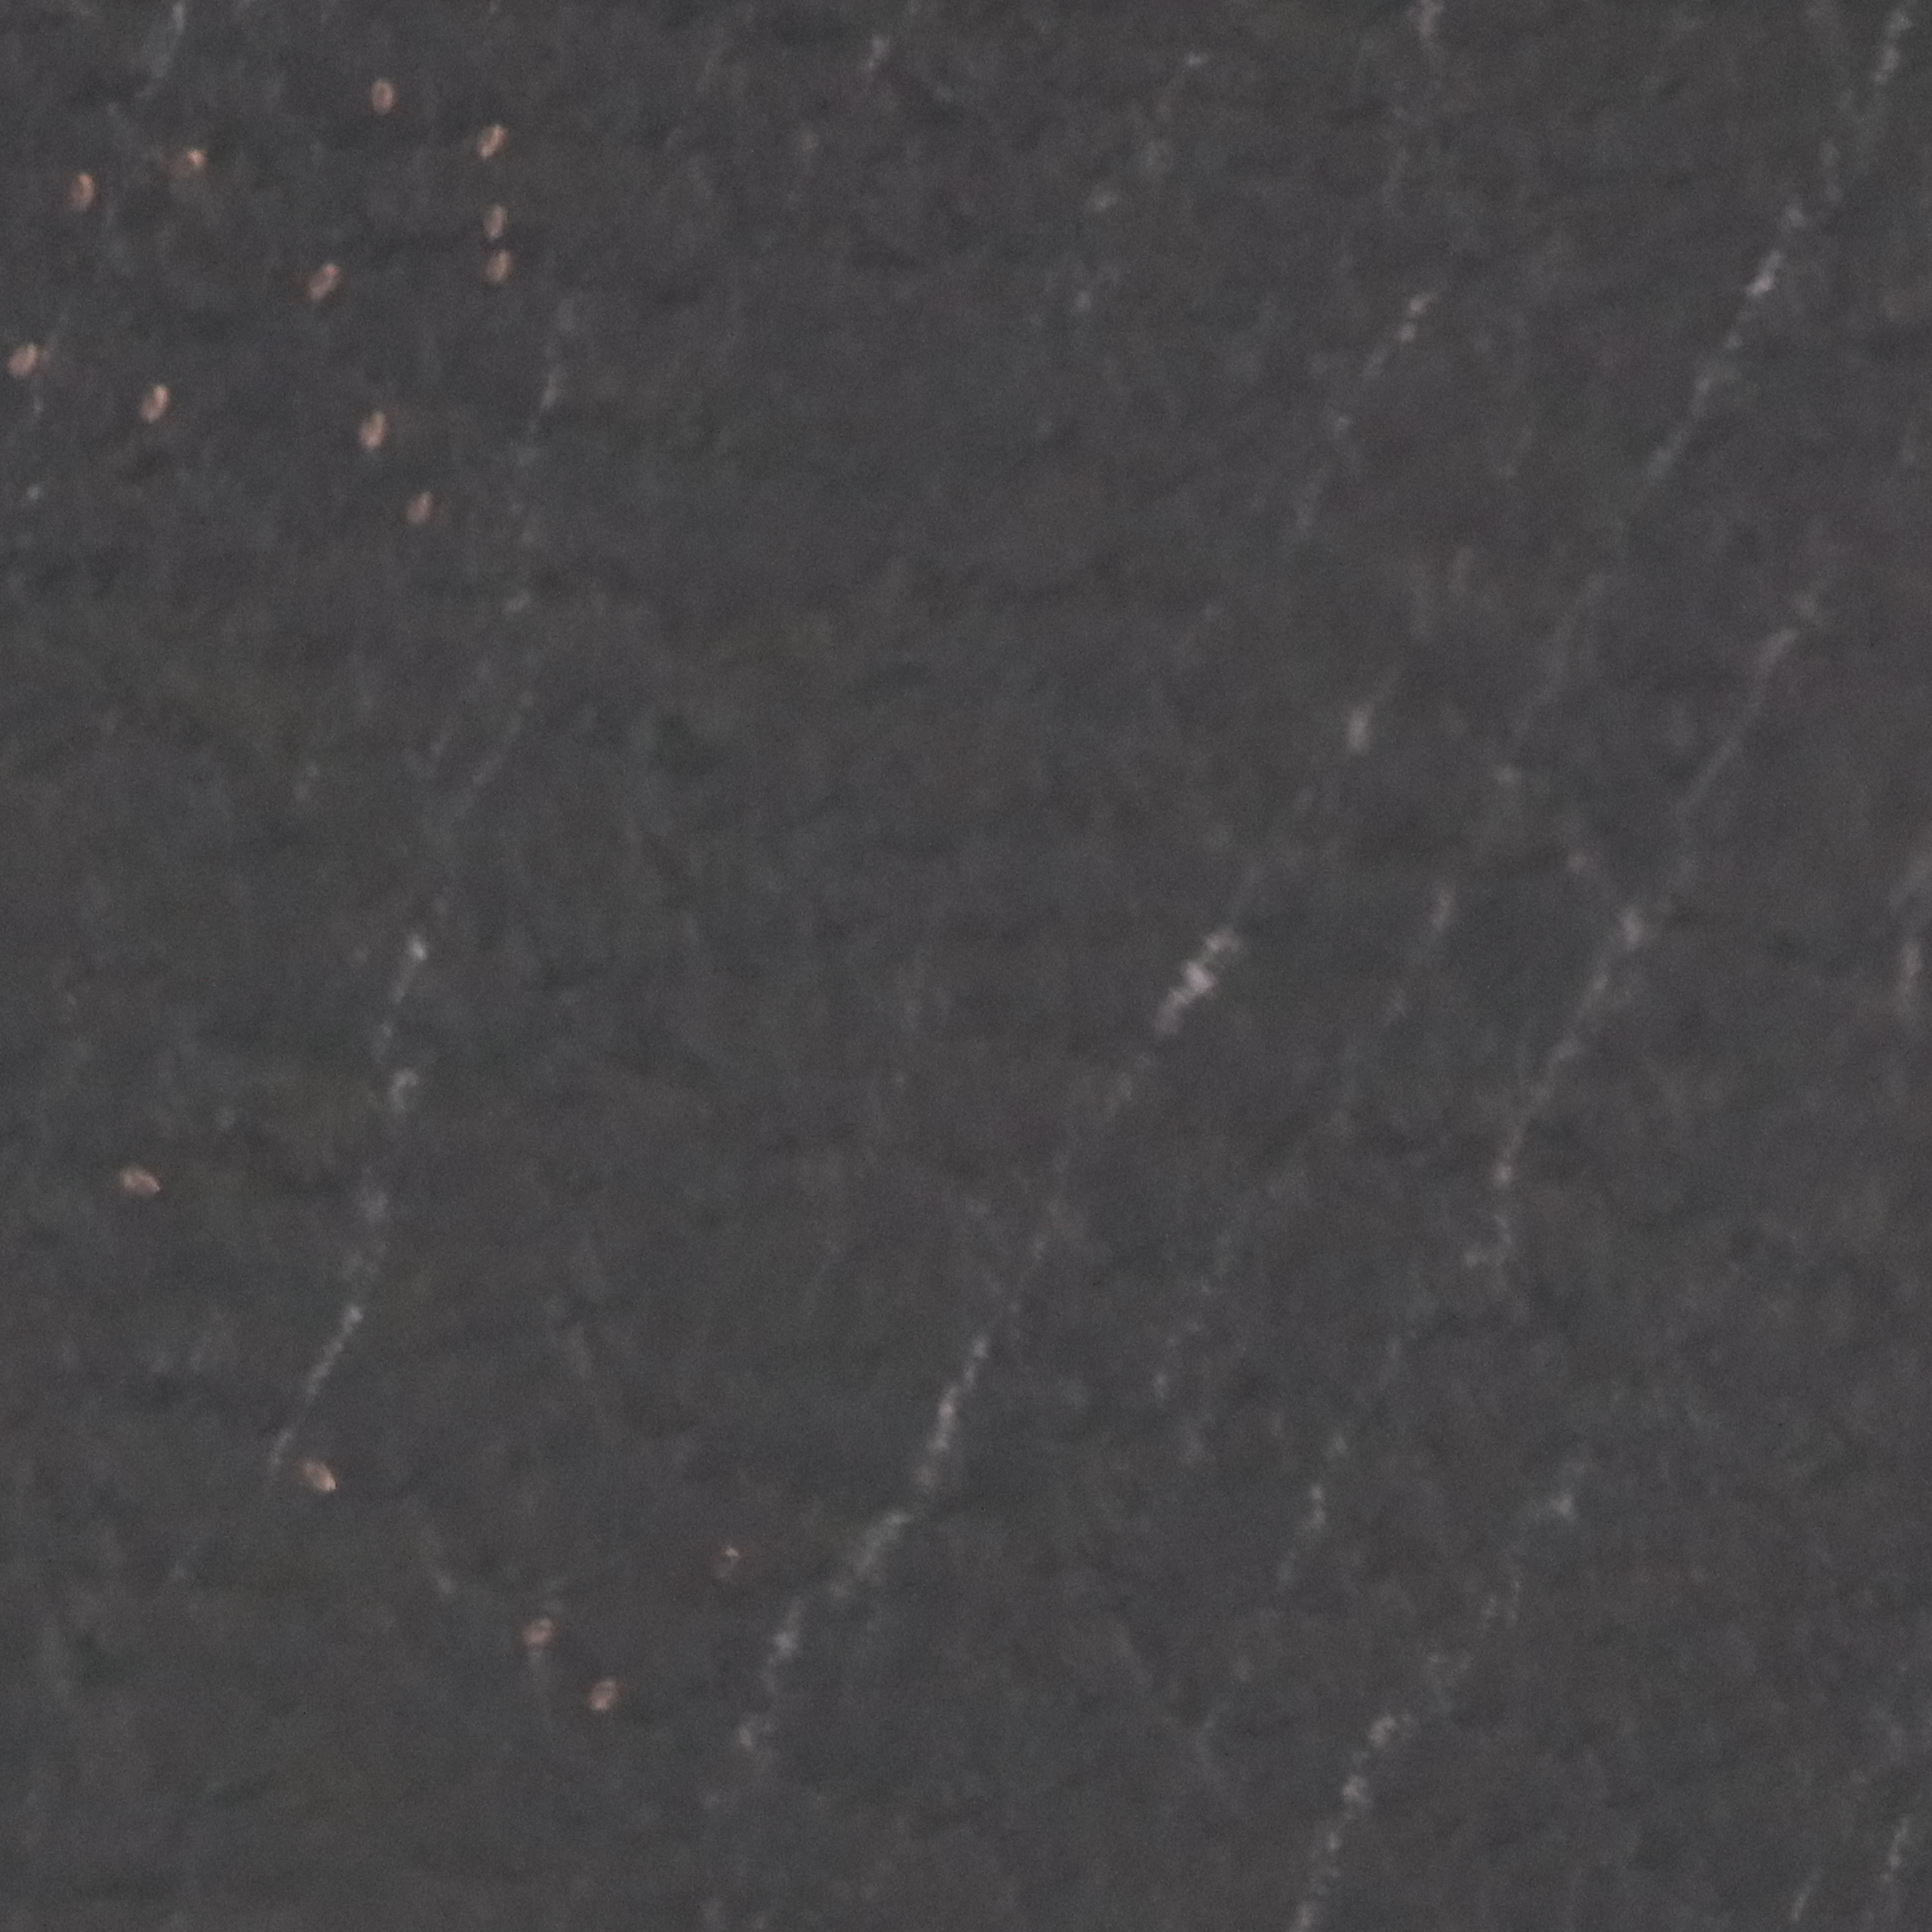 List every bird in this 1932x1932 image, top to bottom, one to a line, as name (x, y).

Canada goose (386, 91)
Canada goose (489, 137)
Canada goose (190, 166)
Canada goose (78, 193)
Canada goose (494, 226)
Canada goose (498, 272)
Canada goose (322, 279)
Canada goose (22, 360)
Canada goose (153, 402)
Canada goose (371, 429)
Canada goose (420, 505)
Canada goose (141, 1182)
Canada goose (321, 1481)
Canada goose (534, 1630)
Canada goose (605, 1699)